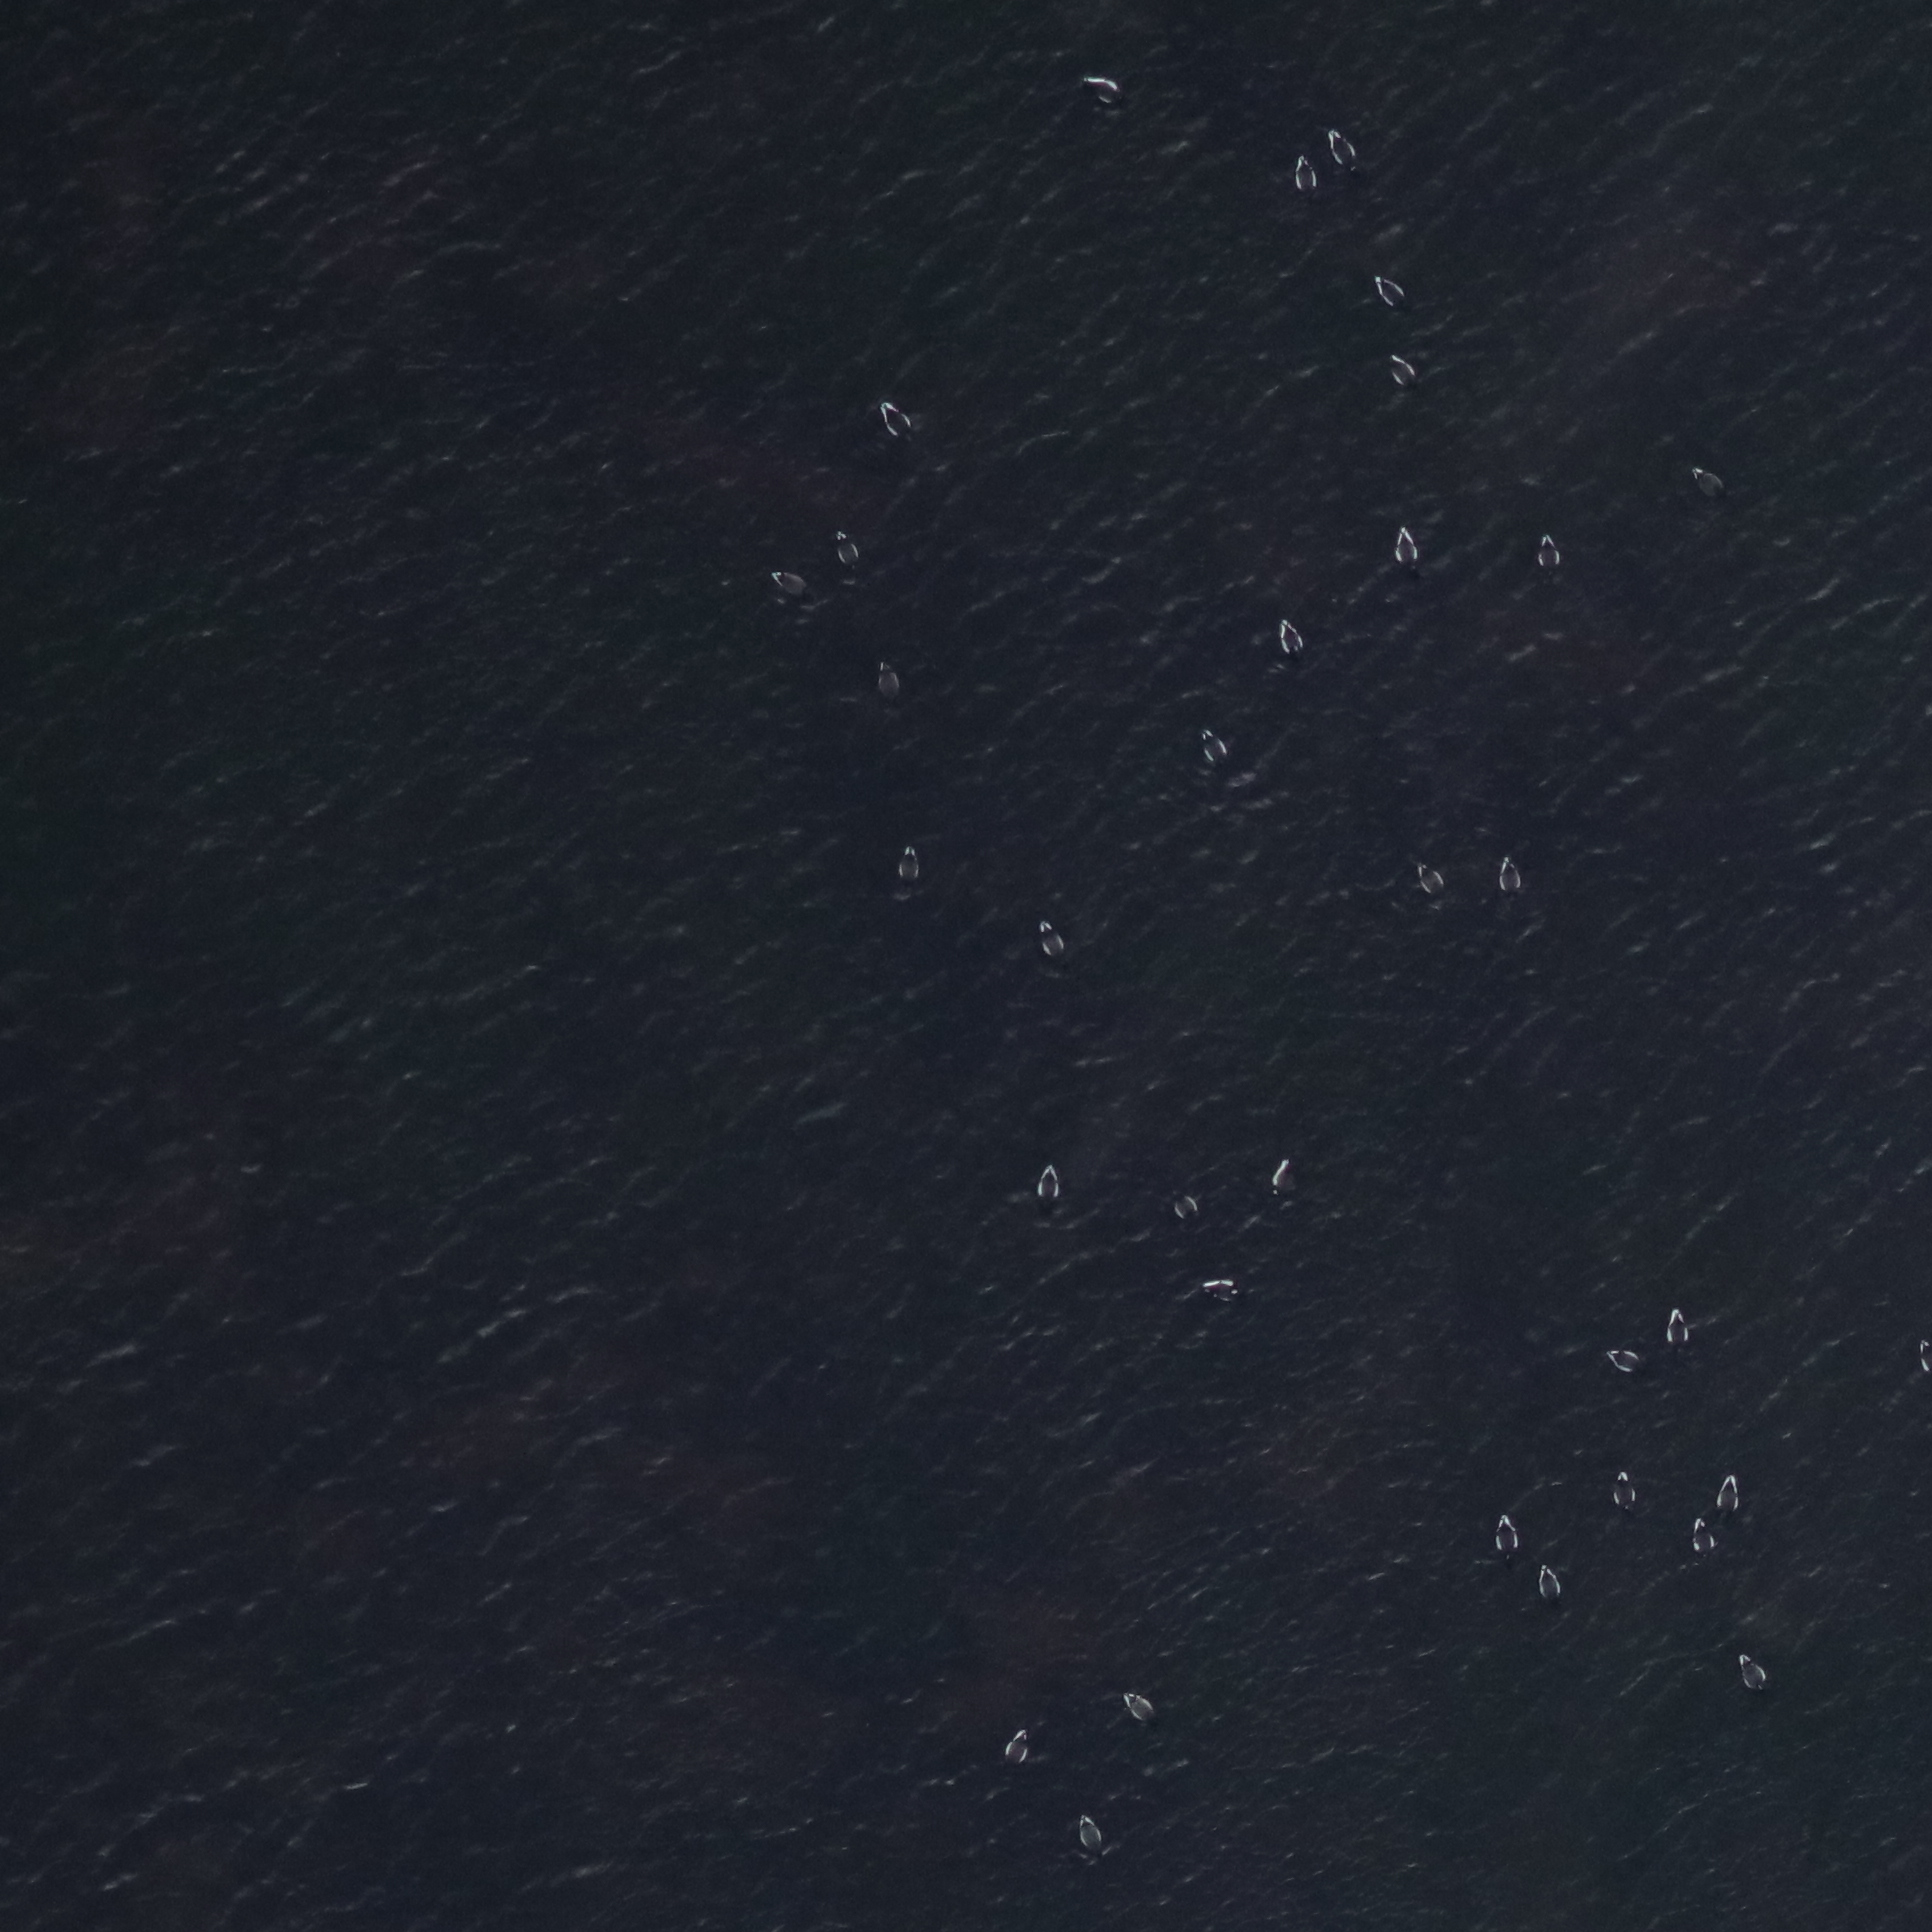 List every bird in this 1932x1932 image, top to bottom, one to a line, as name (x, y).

brant (1104, 94)
brant (1343, 152)
brant (1304, 178)
brant (1390, 293)
brant (1405, 373)
brant (898, 421)
brant (1707, 485)
brant (1406, 551)
brant (849, 552)
brant (1548, 556)
brant (793, 587)
brant (1290, 640)
brant (888, 683)
brant (1211, 748)
brant (908, 872)
brant (1510, 880)
brant (1430, 882)
brant (1053, 945)
brant (1284, 1176)
brant (1050, 1189)
brant (1183, 1206)
brant (1221, 1289)
brant (1679, 1333)
brant (1928, 1356)
brant (1624, 1360)
brant (1624, 1493)
brant (1726, 1494)
brant (1506, 1536)
brant (1701, 1537)
brant (1549, 1585)
brant (1751, 1674)
brant (1139, 1708)
brant (1019, 1746)
brant (1091, 1837)